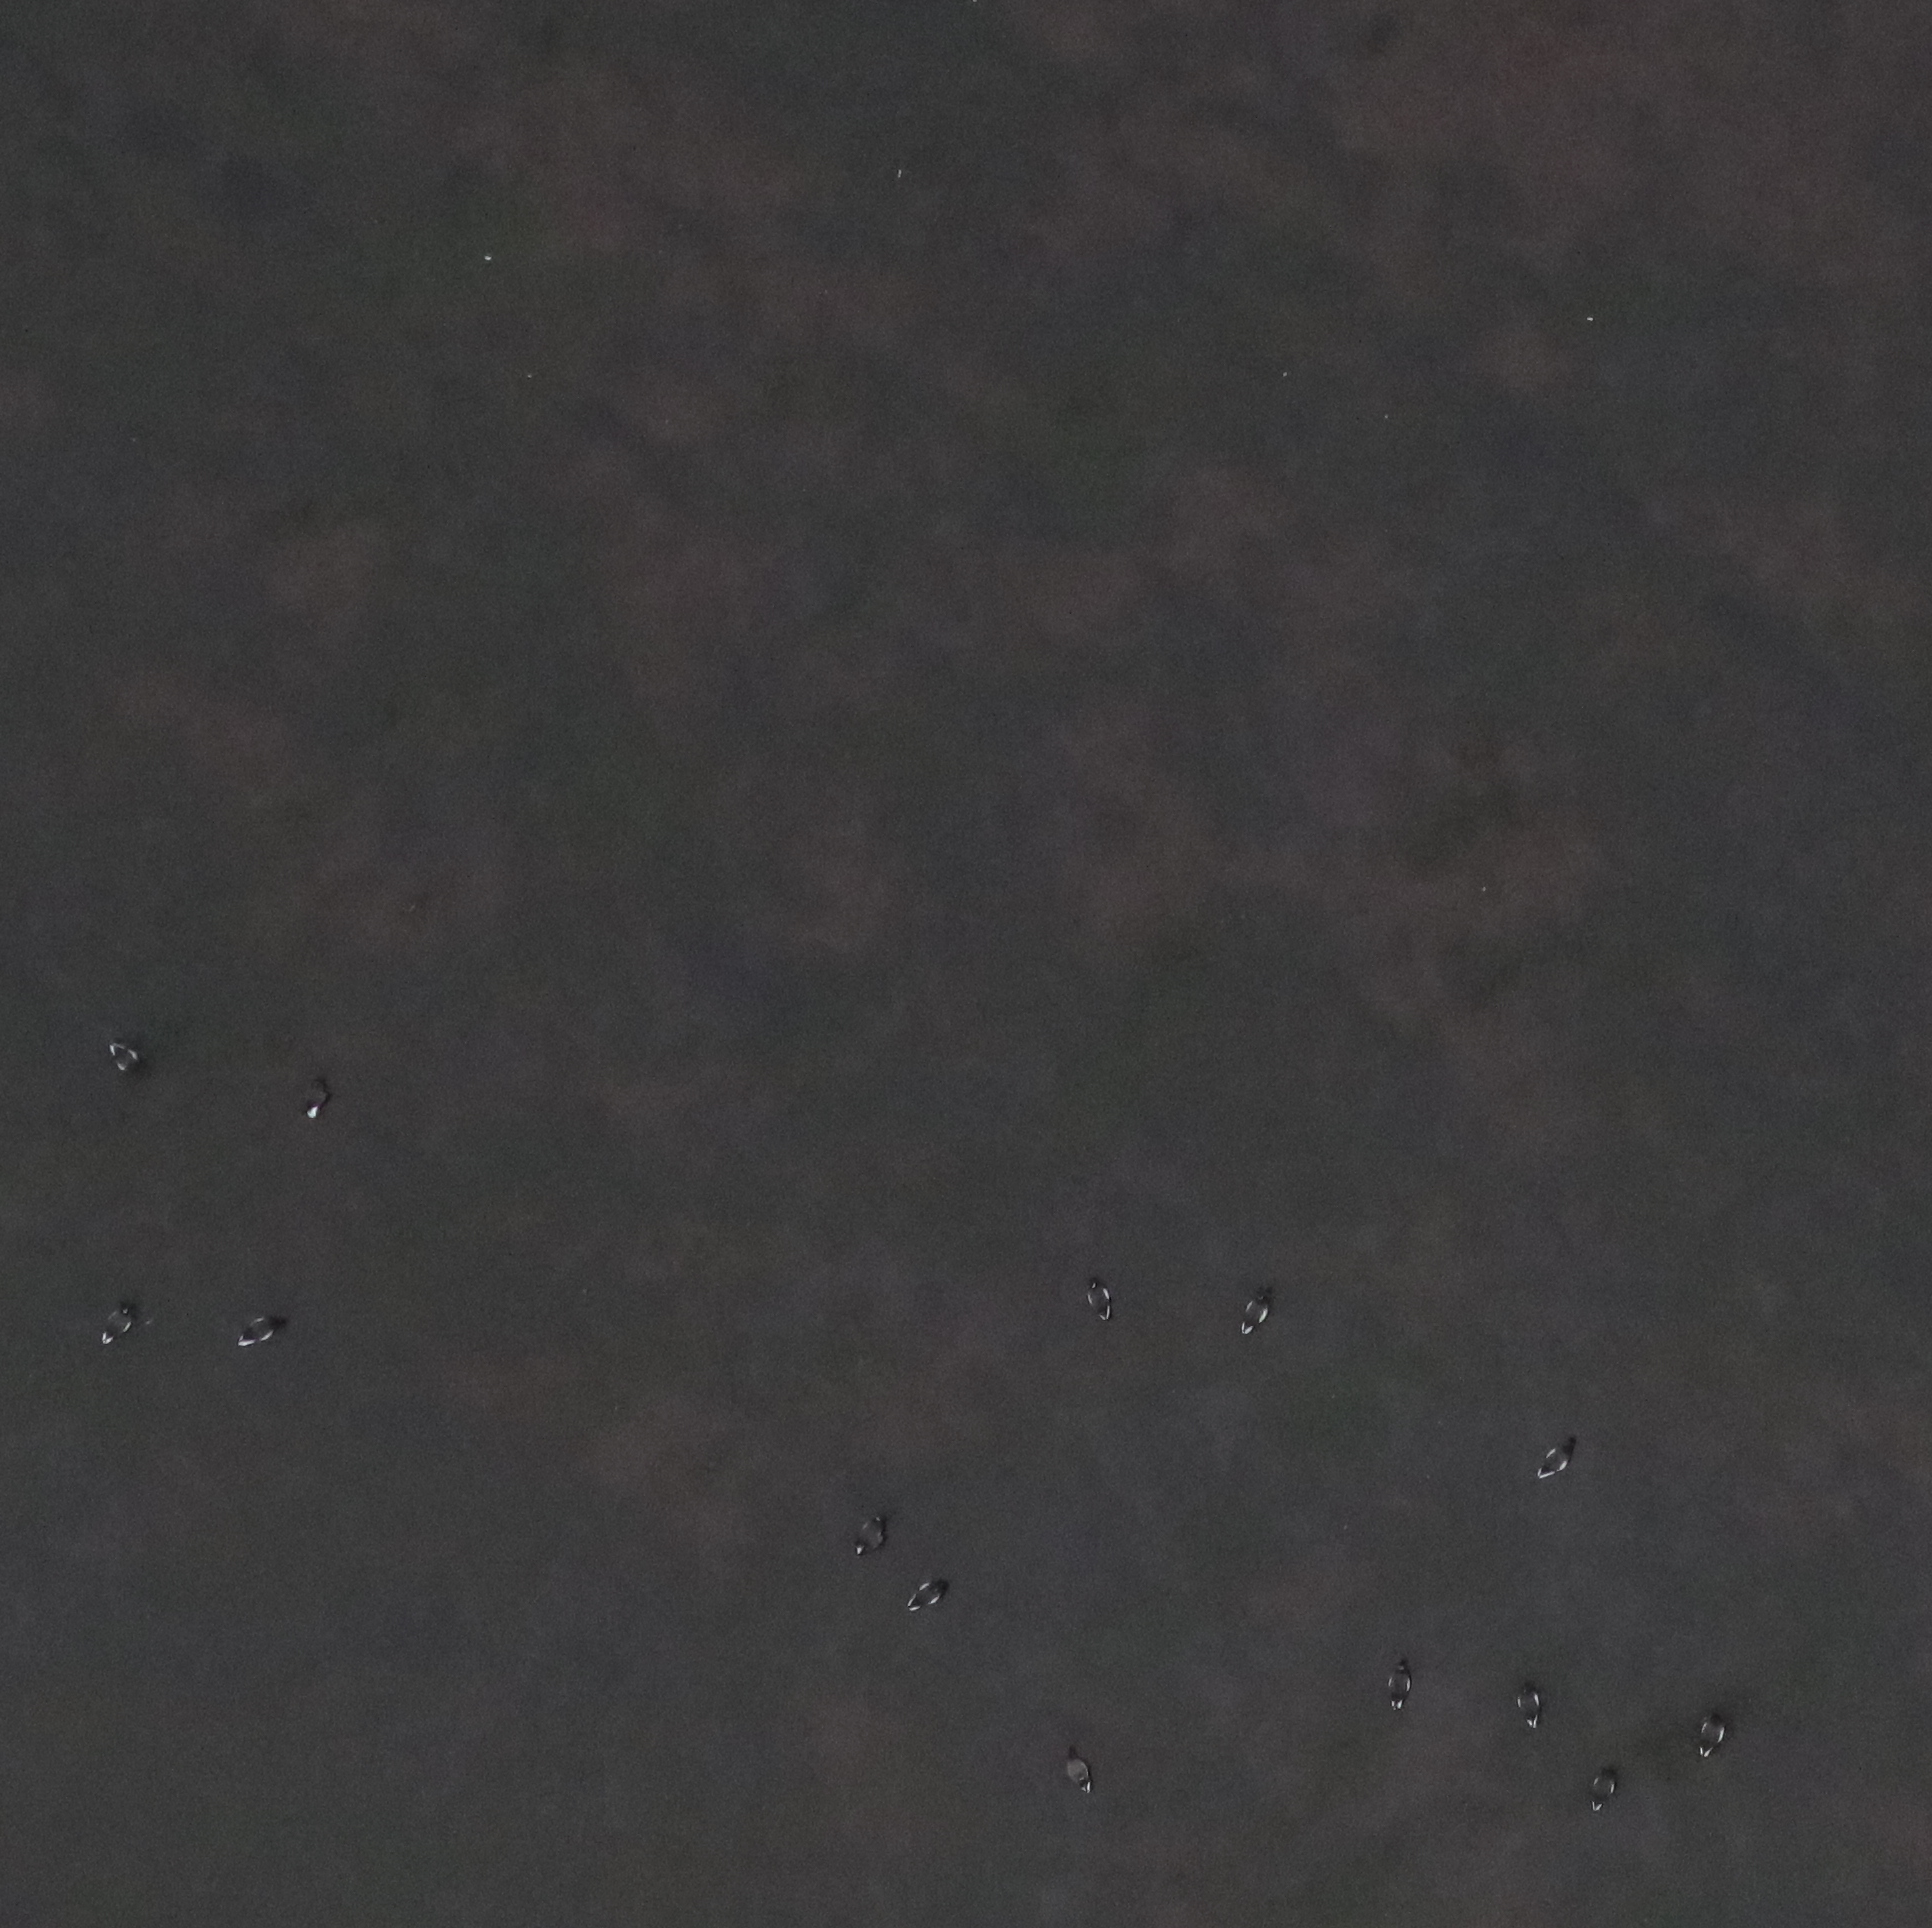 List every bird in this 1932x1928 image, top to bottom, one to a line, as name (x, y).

brant (125, 1056)
brant (313, 1094)
brant (1101, 1298)
brant (1255, 1313)
brant (116, 1324)
brant (258, 1331)
brant (1556, 1460)
brant (872, 1536)
brant (927, 1596)
brant (1399, 1685)
brant (1531, 1706)
brant (1711, 1734)
brant (1079, 1770)
brant (1606, 1789)